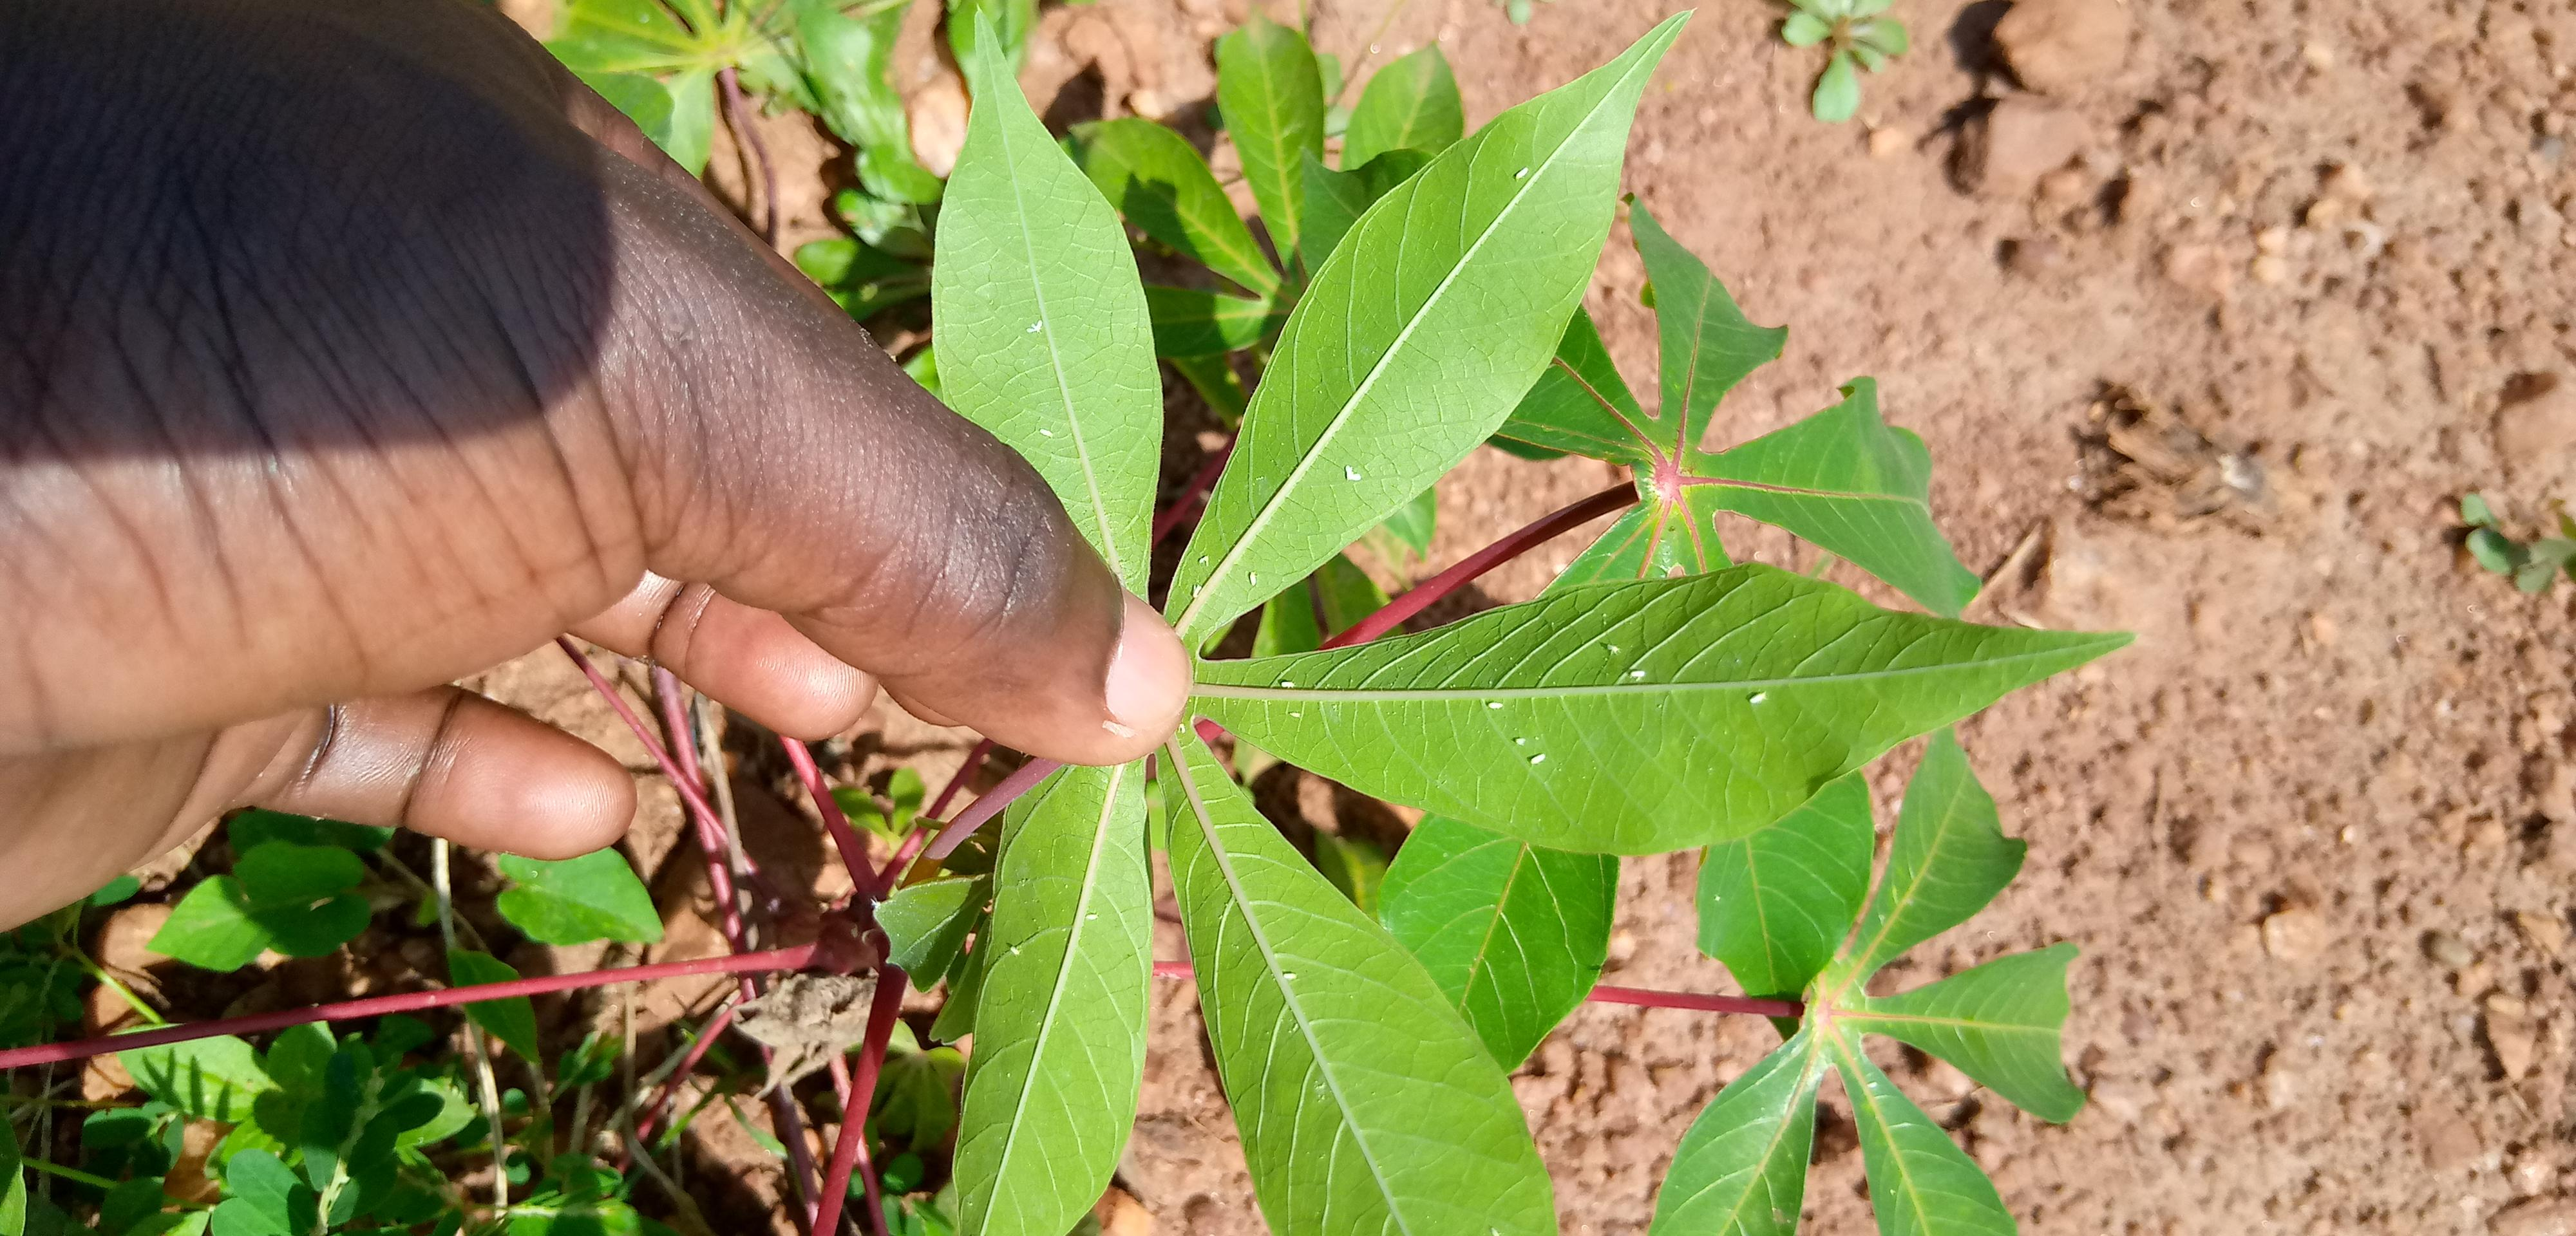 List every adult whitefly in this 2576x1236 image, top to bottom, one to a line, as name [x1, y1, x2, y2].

whitefly [1513, 166, 1531, 181]
whitefly [1025, 319, 1043, 335]
whitefly [1038, 427, 1055, 439]
whitefly [1343, 464, 1362, 483]
whitefly [1198, 555, 1209, 567]
whitefly [1247, 570, 1258, 587]
whitefly [1191, 583, 1203, 598]
whitefly [1605, 642, 1622, 656]
whitefly [1627, 669, 1646, 679]
whitefly [1280, 680, 1296, 689]
whitefly [1747, 689, 1768, 706]
whitefly [1488, 701, 1504, 710]
whitefly [1287, 710, 1302, 720]
whitefly [1177, 722, 1186, 735]
whitefly [1513, 735, 1527, 747]
whitefly [1529, 752, 1546, 766]
whitefly [1084, 912, 1099, 922]
whitefly [1009, 944, 1021, 957]
whitefly [1282, 971, 1298, 982]